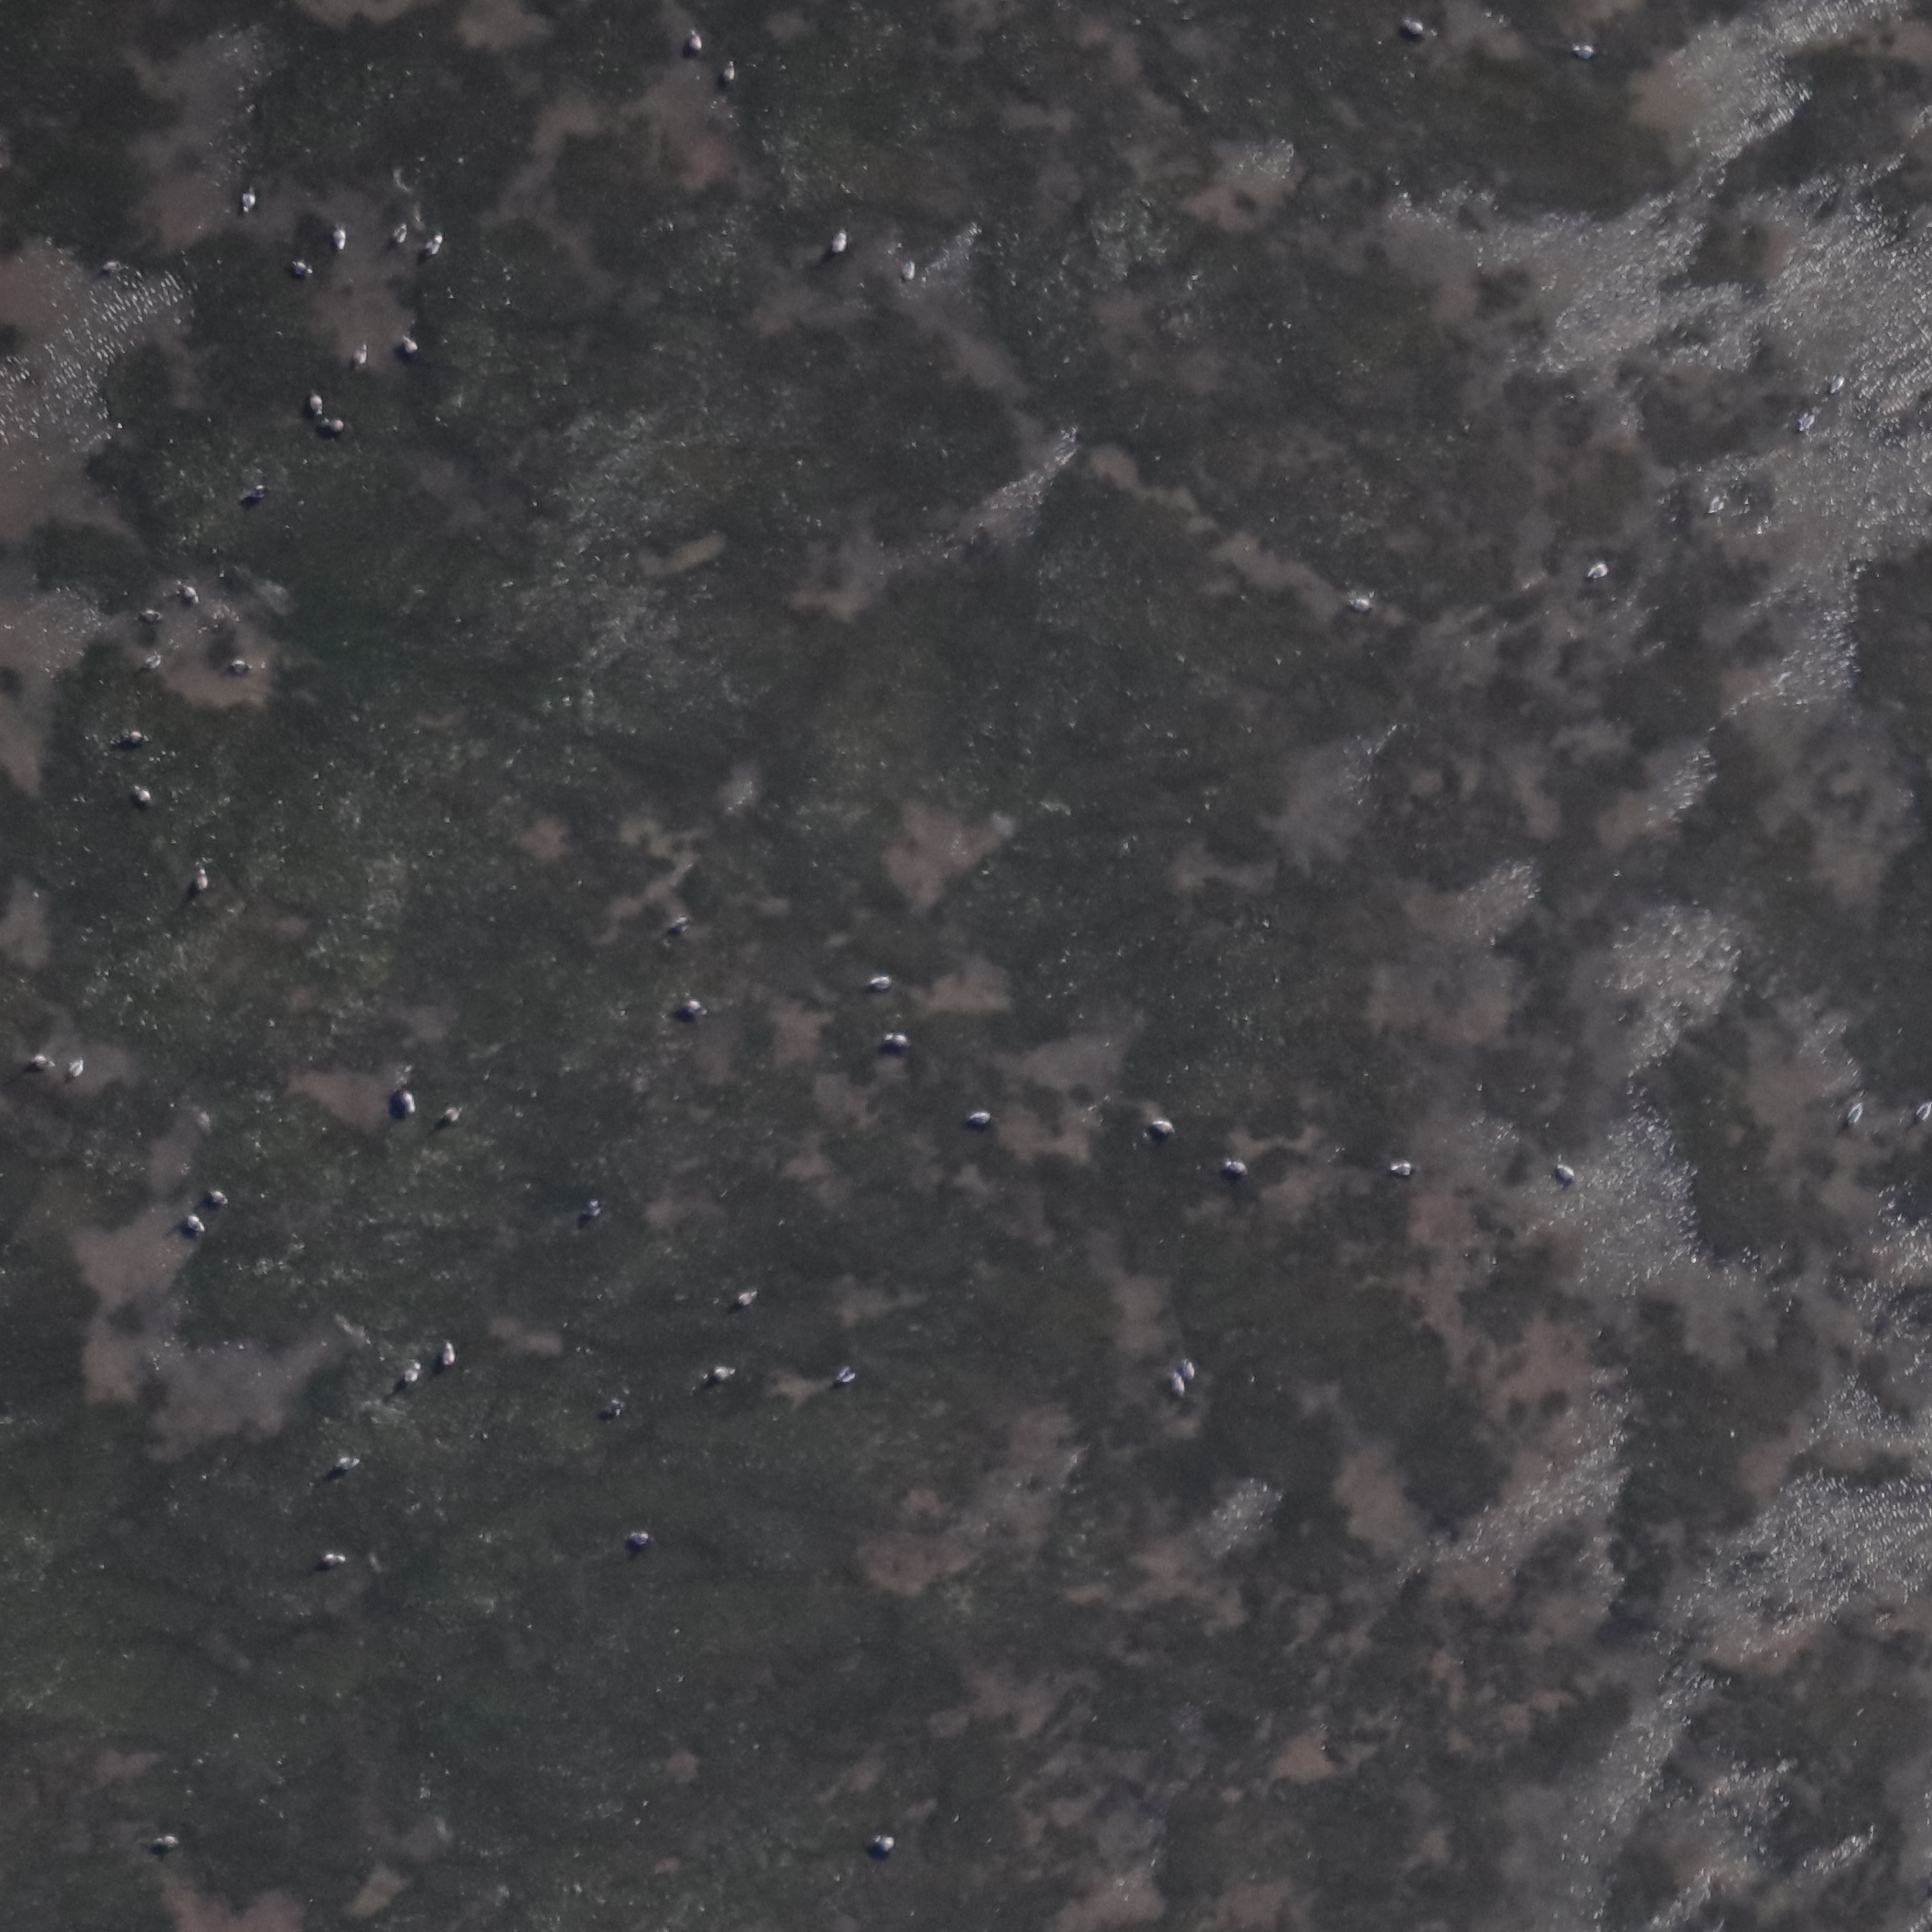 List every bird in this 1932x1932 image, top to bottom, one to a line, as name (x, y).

brant (1412, 24)
brant (697, 41)
brant (1584, 51)
brant (730, 75)
brant (251, 199)
brant (401, 235)
brant (338, 236)
brant (839, 244)
brant (434, 246)
brant (109, 265)
brant (301, 269)
brant (908, 272)
brant (410, 349)
brant (359, 357)
brant (1836, 381)
brant (316, 403)
brant (1807, 421)
brant (336, 426)
brant (257, 489)
brant (1717, 504)
brant (1600, 572)
brant (189, 595)
brant (1361, 604)
brant (151, 615)
brant (151, 664)
brant (240, 666)
brant (137, 738)
brant (143, 796)
brant (201, 882)
brant (681, 925)
brant (881, 981)
brant (695, 1008)
brant (896, 1039)
brant (40, 1061)
brant (78, 1071)
brant (408, 1101)
brant (1922, 1113)
brant (451, 1114)
brant (1854, 1116)
brant (981, 1118)
brant (1163, 1126)
brant (1239, 1166)
brant (1402, 1168)
brant (1566, 1176)
brant (219, 1197)
brant (593, 1209)
brant (194, 1224)
brant (744, 1299)
brant (449, 1354)
brant (1189, 1369)
brant (722, 1373)
brant (411, 1374)
brant (848, 1378)
brant (1178, 1386)
brant (615, 1407)
brant (347, 1463)
brant (639, 1538)
brant (333, 1560)
brant (169, 1841)
brant (885, 1845)